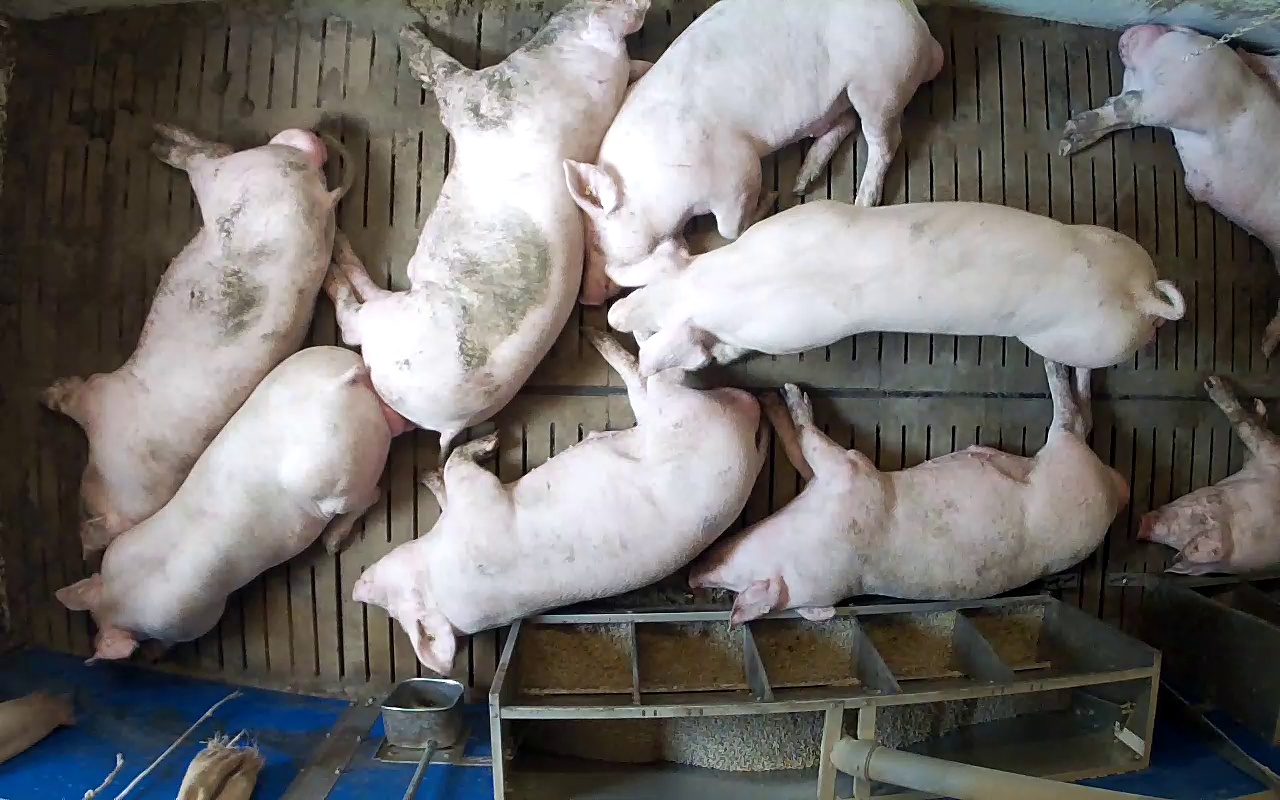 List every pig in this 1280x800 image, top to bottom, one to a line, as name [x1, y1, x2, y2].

pig [323, 0, 660, 468]
pig [561, 1, 946, 307]
pig [1060, 24, 1278, 360]
pig [32, 121, 356, 565]
pig [604, 200, 1185, 376]
pig [349, 325, 776, 677]
pig [53, 340, 411, 669]
pig [687, 356, 1129, 630]
pig [1138, 378, 1279, 576]